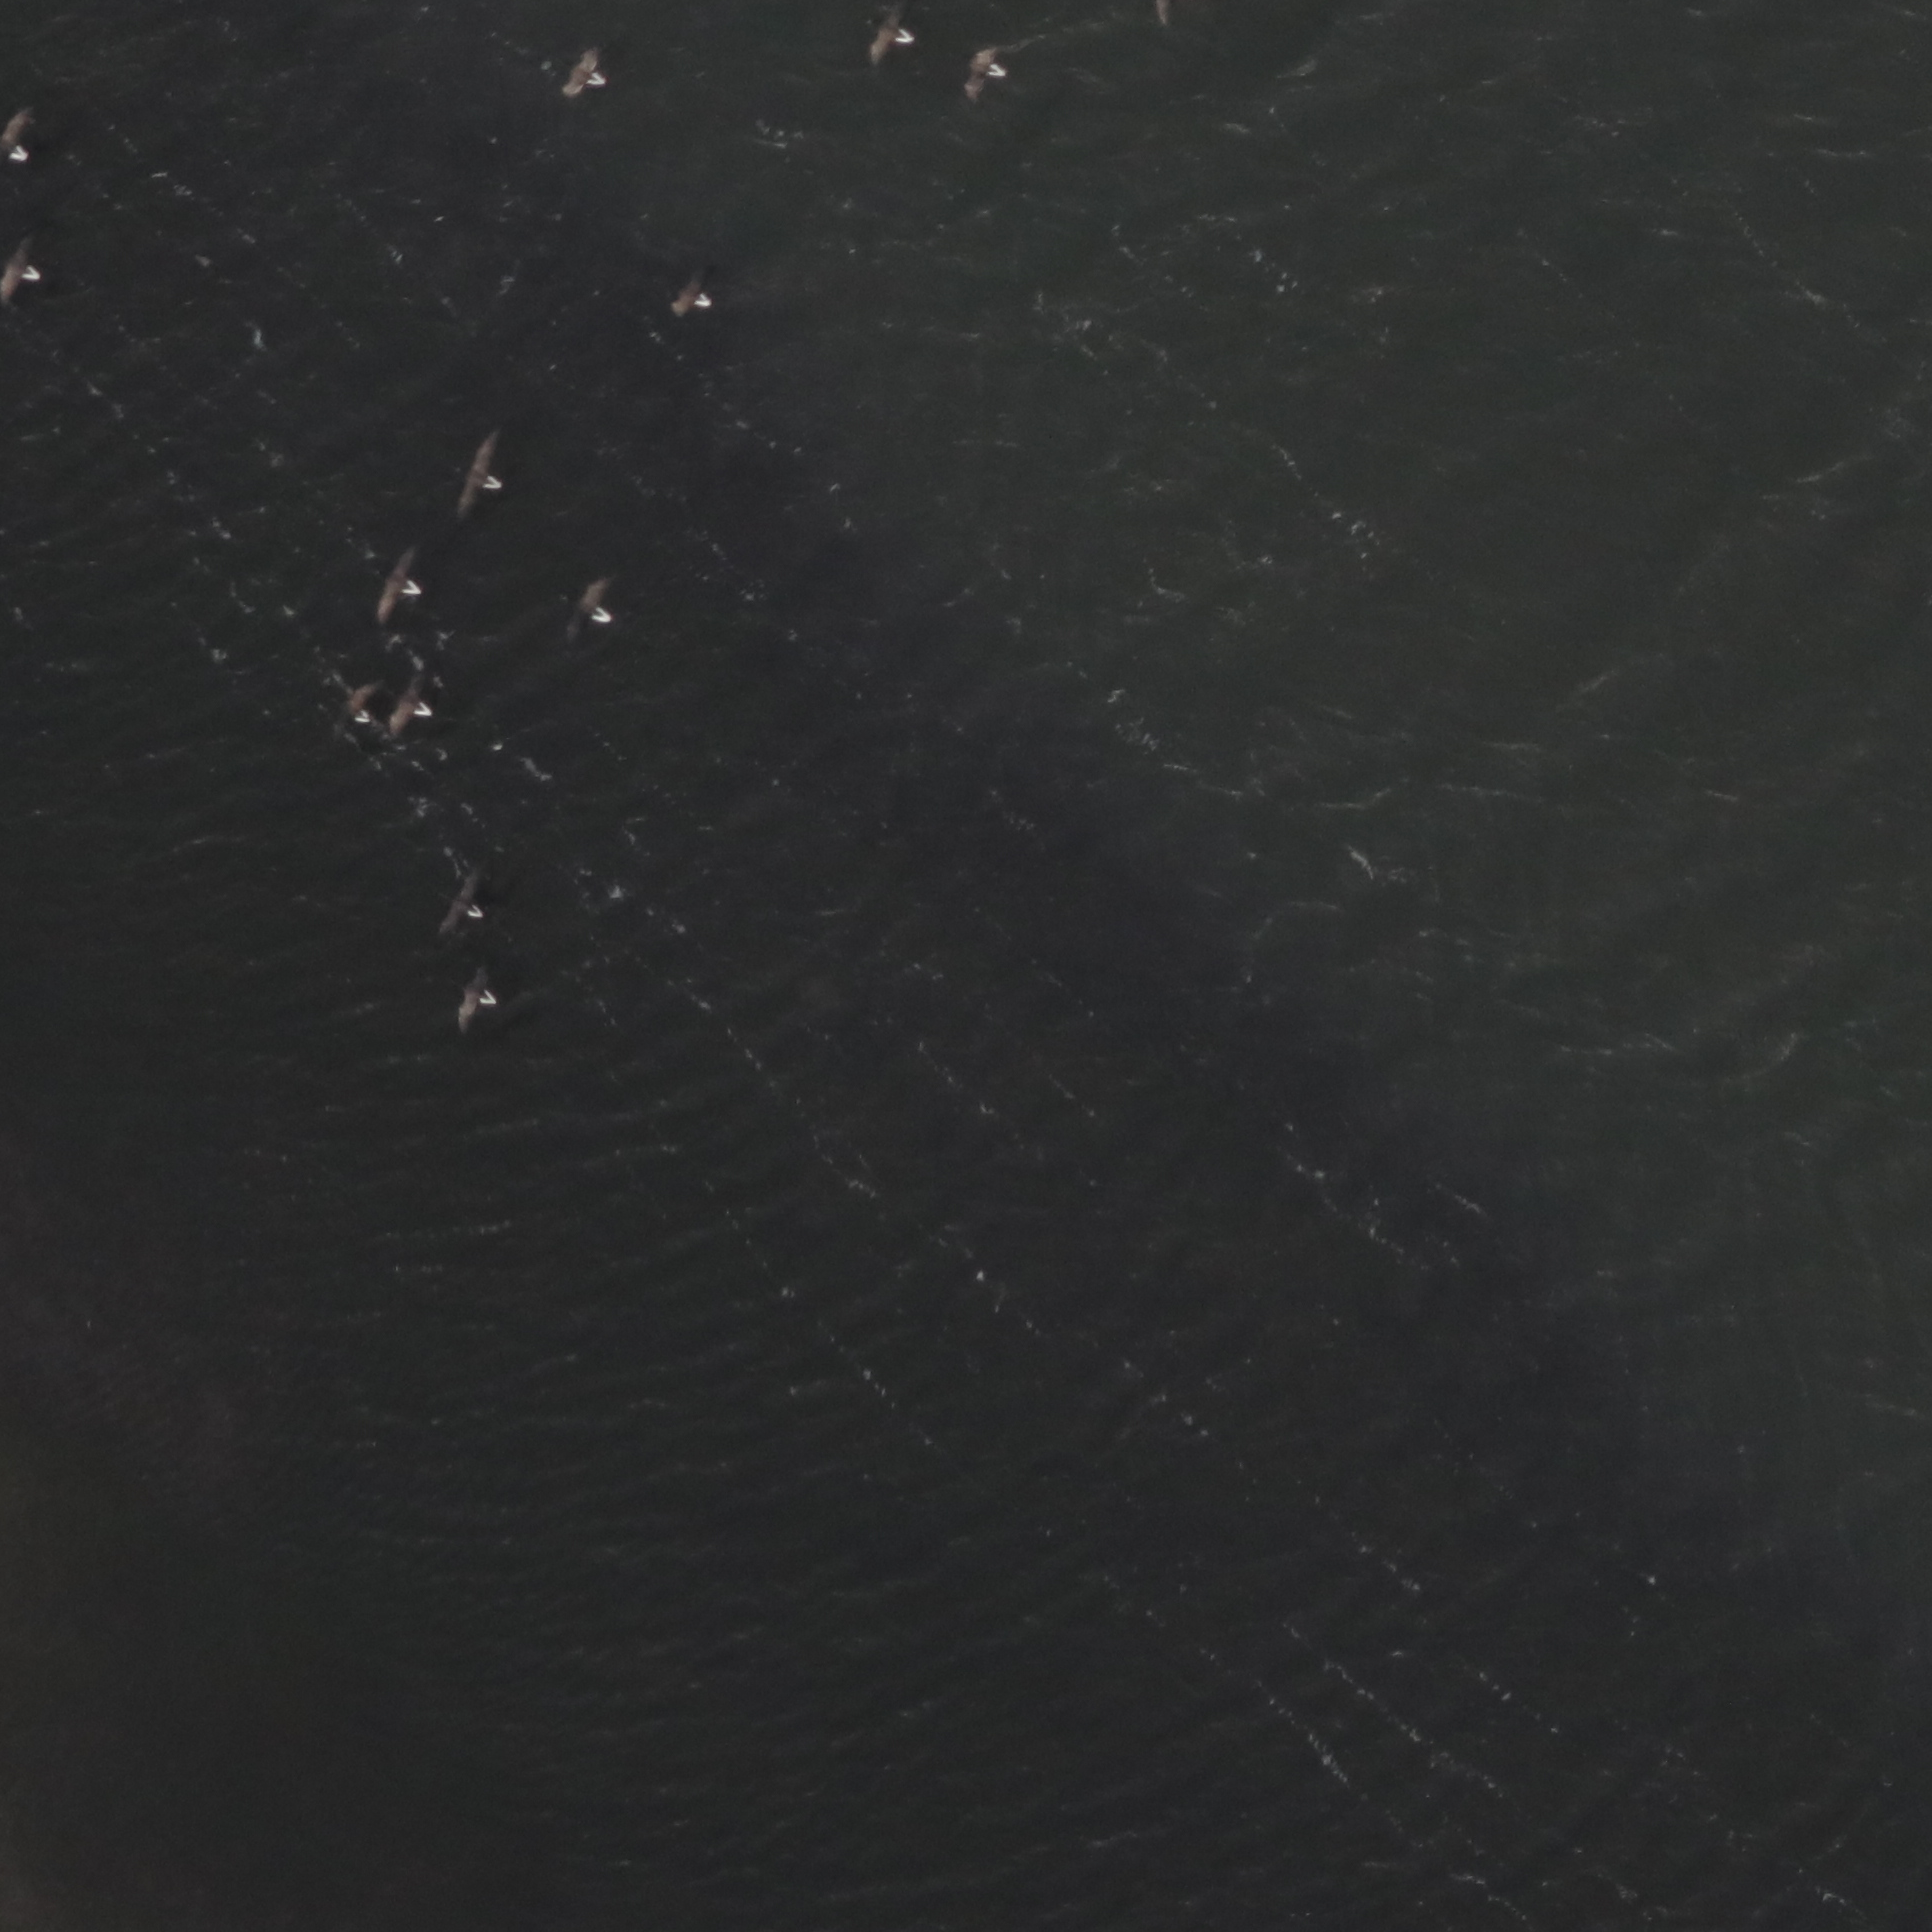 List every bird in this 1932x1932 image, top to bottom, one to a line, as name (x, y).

brant (889, 40)
brant (982, 72)
brant (582, 75)
brant (9, 145)
brant (18, 270)
brant (690, 293)
brant (473, 481)
brant (395, 580)
brant (592, 604)
brant (355, 702)
brant (406, 702)
brant (459, 901)
brant (475, 1000)